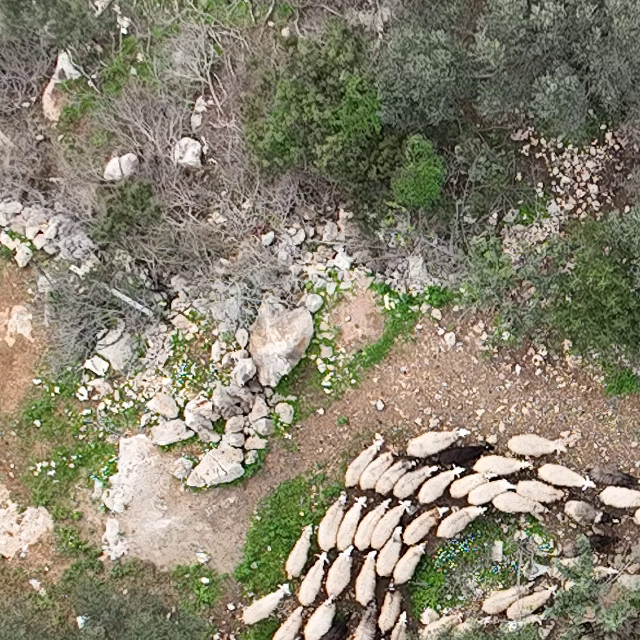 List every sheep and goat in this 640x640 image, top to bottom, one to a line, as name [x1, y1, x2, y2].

sheep [406, 426, 470, 457]
sheep [507, 433, 567, 456]
sheep [344, 435, 384, 489]
sheep [438, 443, 494, 463]
sheep [359, 451, 394, 492]
sheep [470, 456, 532, 475]
sheep [375, 458, 419, 497]
sheep [536, 463, 596, 491]
sheep [392, 465, 441, 500]
sheep [418, 465, 466, 505]
sheep [585, 465, 639, 486]
sheep [449, 472, 497, 499]
sheep [467, 478, 516, 505]
sheep [515, 479, 567, 503]
sheep [596, 487, 639, 507]
sheep [315, 491, 347, 550]
sheep [493, 491, 550, 513]
sheep [336, 497, 367, 552]
sheep [354, 498, 391, 550]
sheep [564, 499, 621, 525]
sheep [371, 500, 412, 548]
sheep [633, 506, 639, 531]
sheep [403, 507, 450, 546]
sheep [437, 507, 488, 540]
sheep [284, 523, 313, 580]
sheep [375, 525, 403, 577]
sheep [591, 534, 632, 556]
sheep [394, 540, 428, 585]
sheep [625, 542, 639, 565]
sheep [324, 545, 354, 599]
sheep [354, 550, 377, 607]
sheep [299, 551, 329, 606]
sheep [548, 552, 602, 577]
sheep [563, 566, 619, 588]
sheep [618, 573, 639, 599]
sheep [376, 577, 402, 635]
sheep [481, 581, 536, 613]
sheep [241, 582, 290, 626]
sheep [506, 584, 558, 620]
sheep [304, 595, 337, 639]
sheep [351, 599, 377, 639]
sheep [271, 606, 302, 639]
sheep [386, 611, 407, 639]
sheep [417, 611, 464, 639]
sheep [312, 612, 353, 639]
sheep [499, 616, 544, 634]
sheep [451, 617, 497, 639]